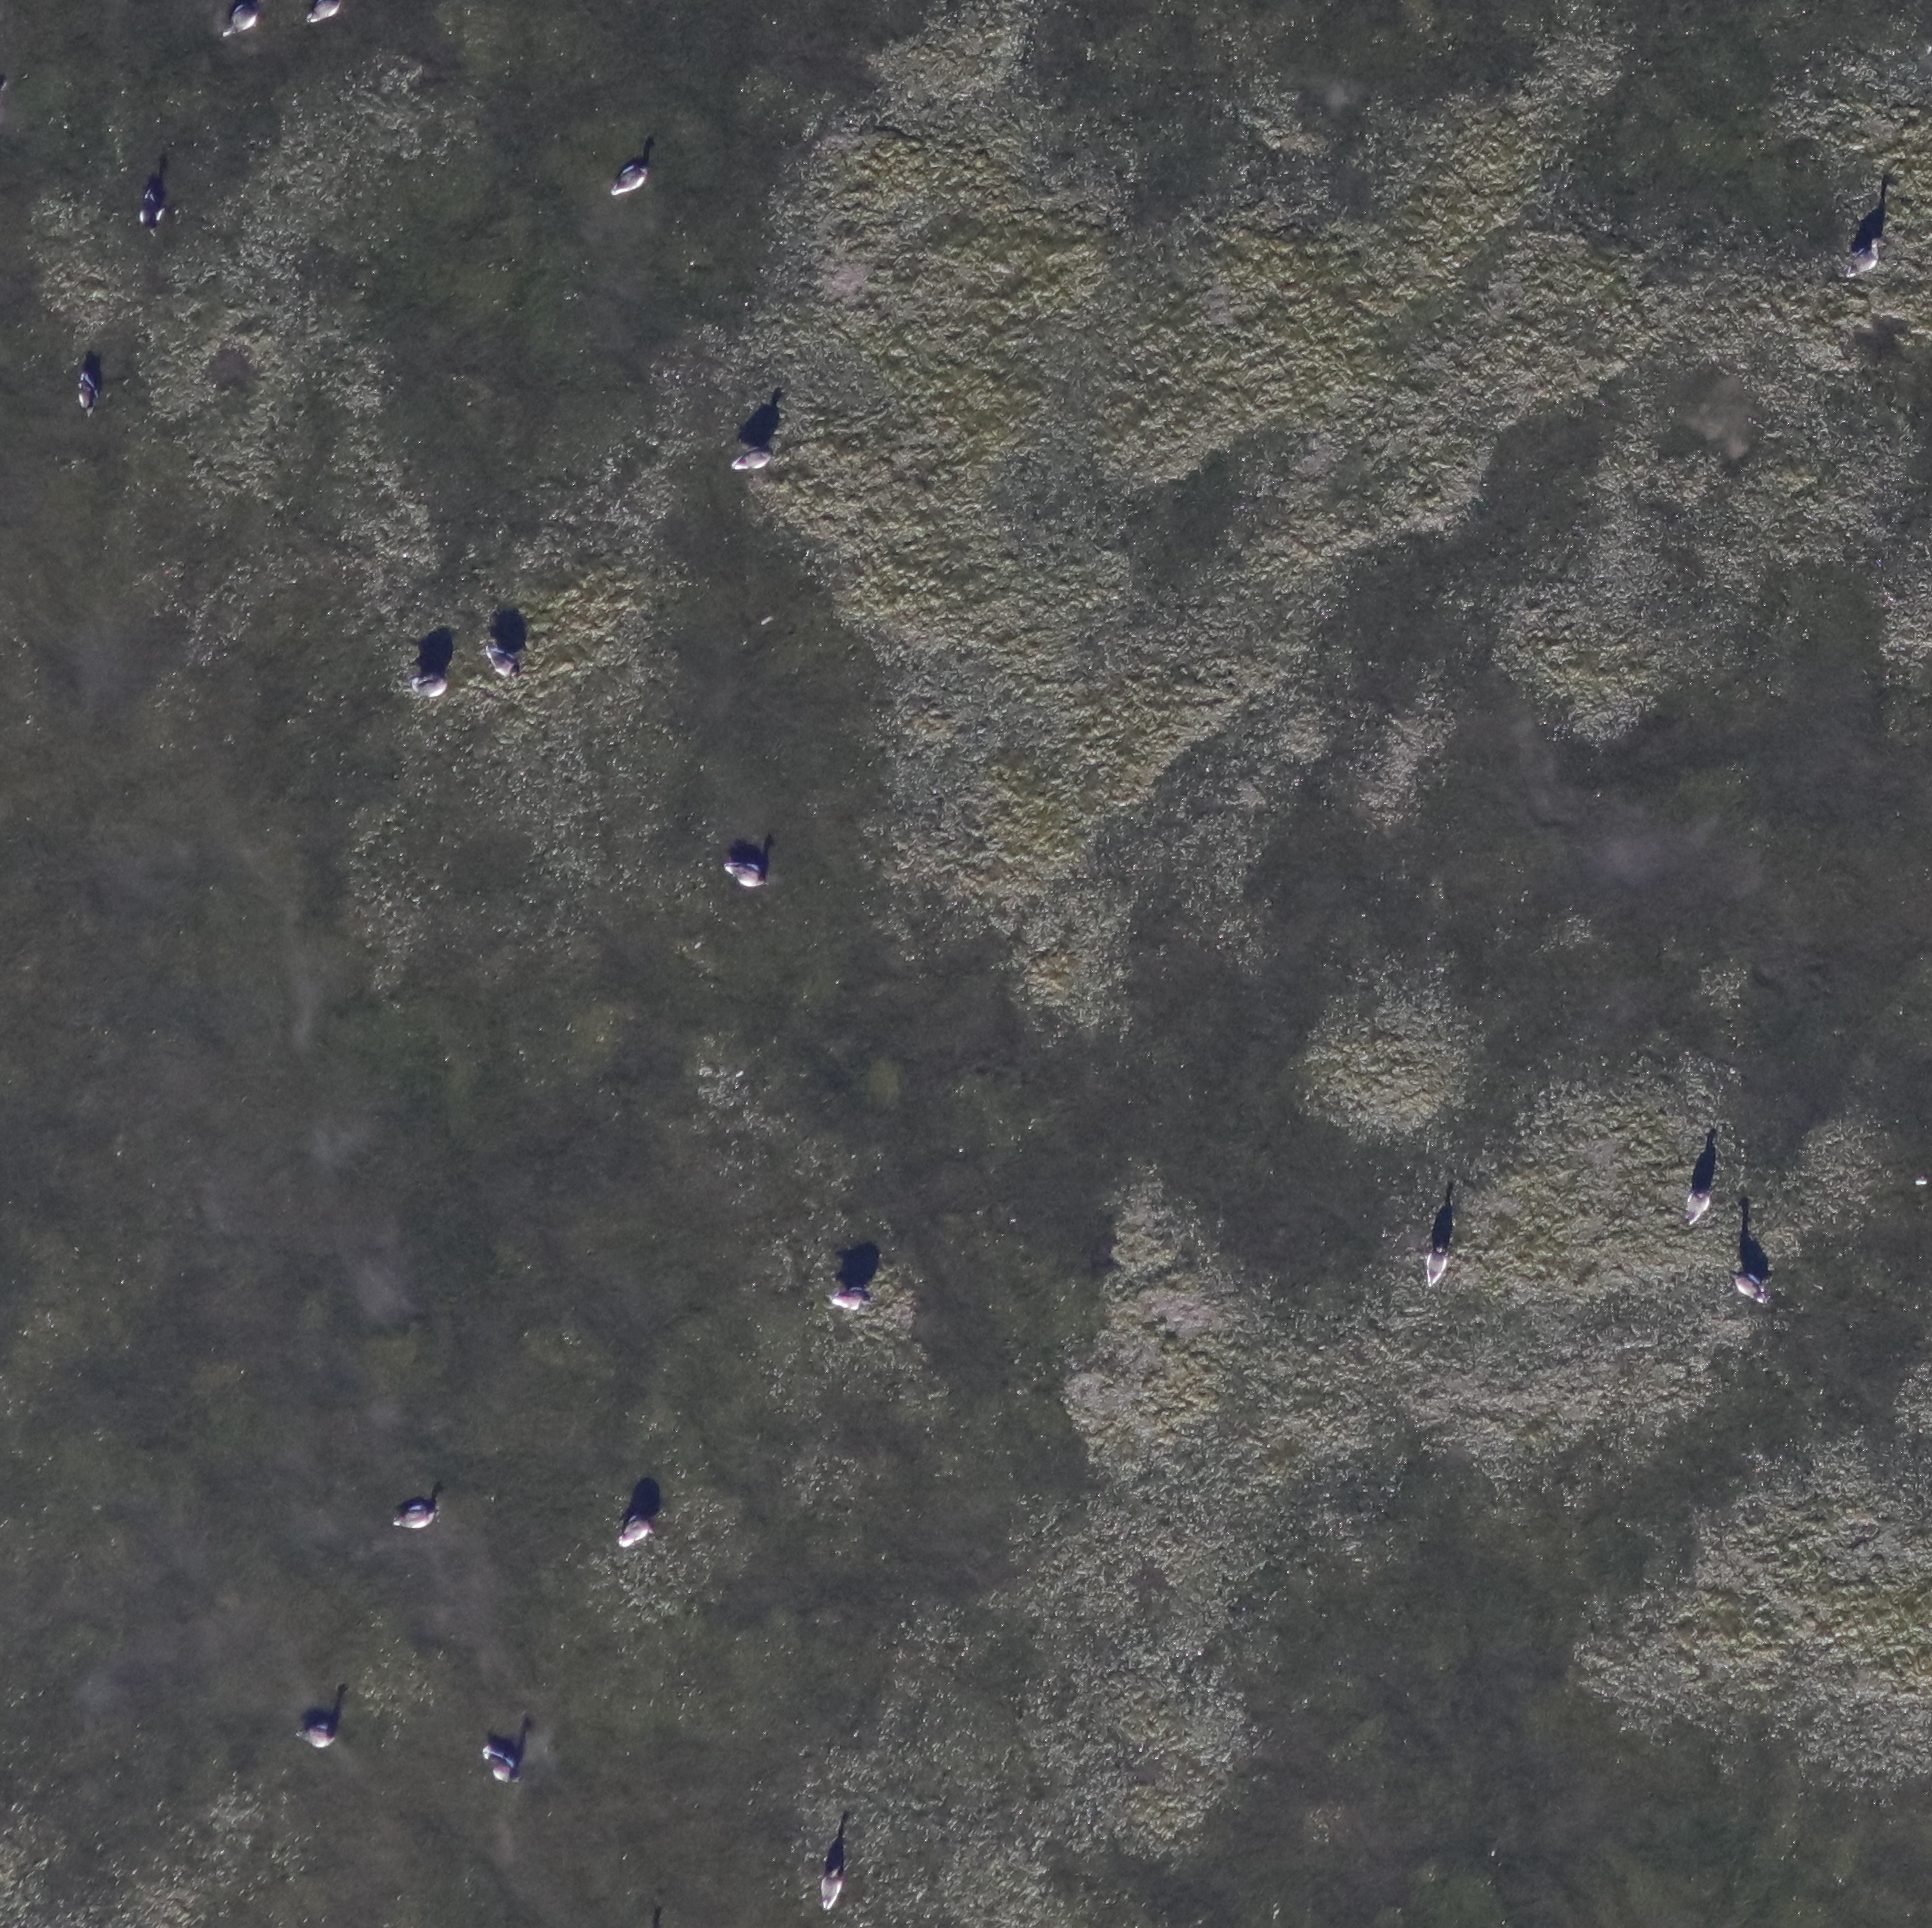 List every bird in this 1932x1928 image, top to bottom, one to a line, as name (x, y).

brant (327, 6)
brant (243, 16)
brant (632, 179)
brant (153, 211)
brant (1865, 262)
brant (90, 391)
brant (763, 457)
brant (502, 669)
brant (431, 690)
brant (747, 874)
brant (1698, 1206)
brant (1439, 1264)
brant (1749, 1285)
brant (849, 1298)
brant (417, 1517)
brant (633, 1530)
brant (319, 1734)
brant (502, 1764)
brant (829, 1889)